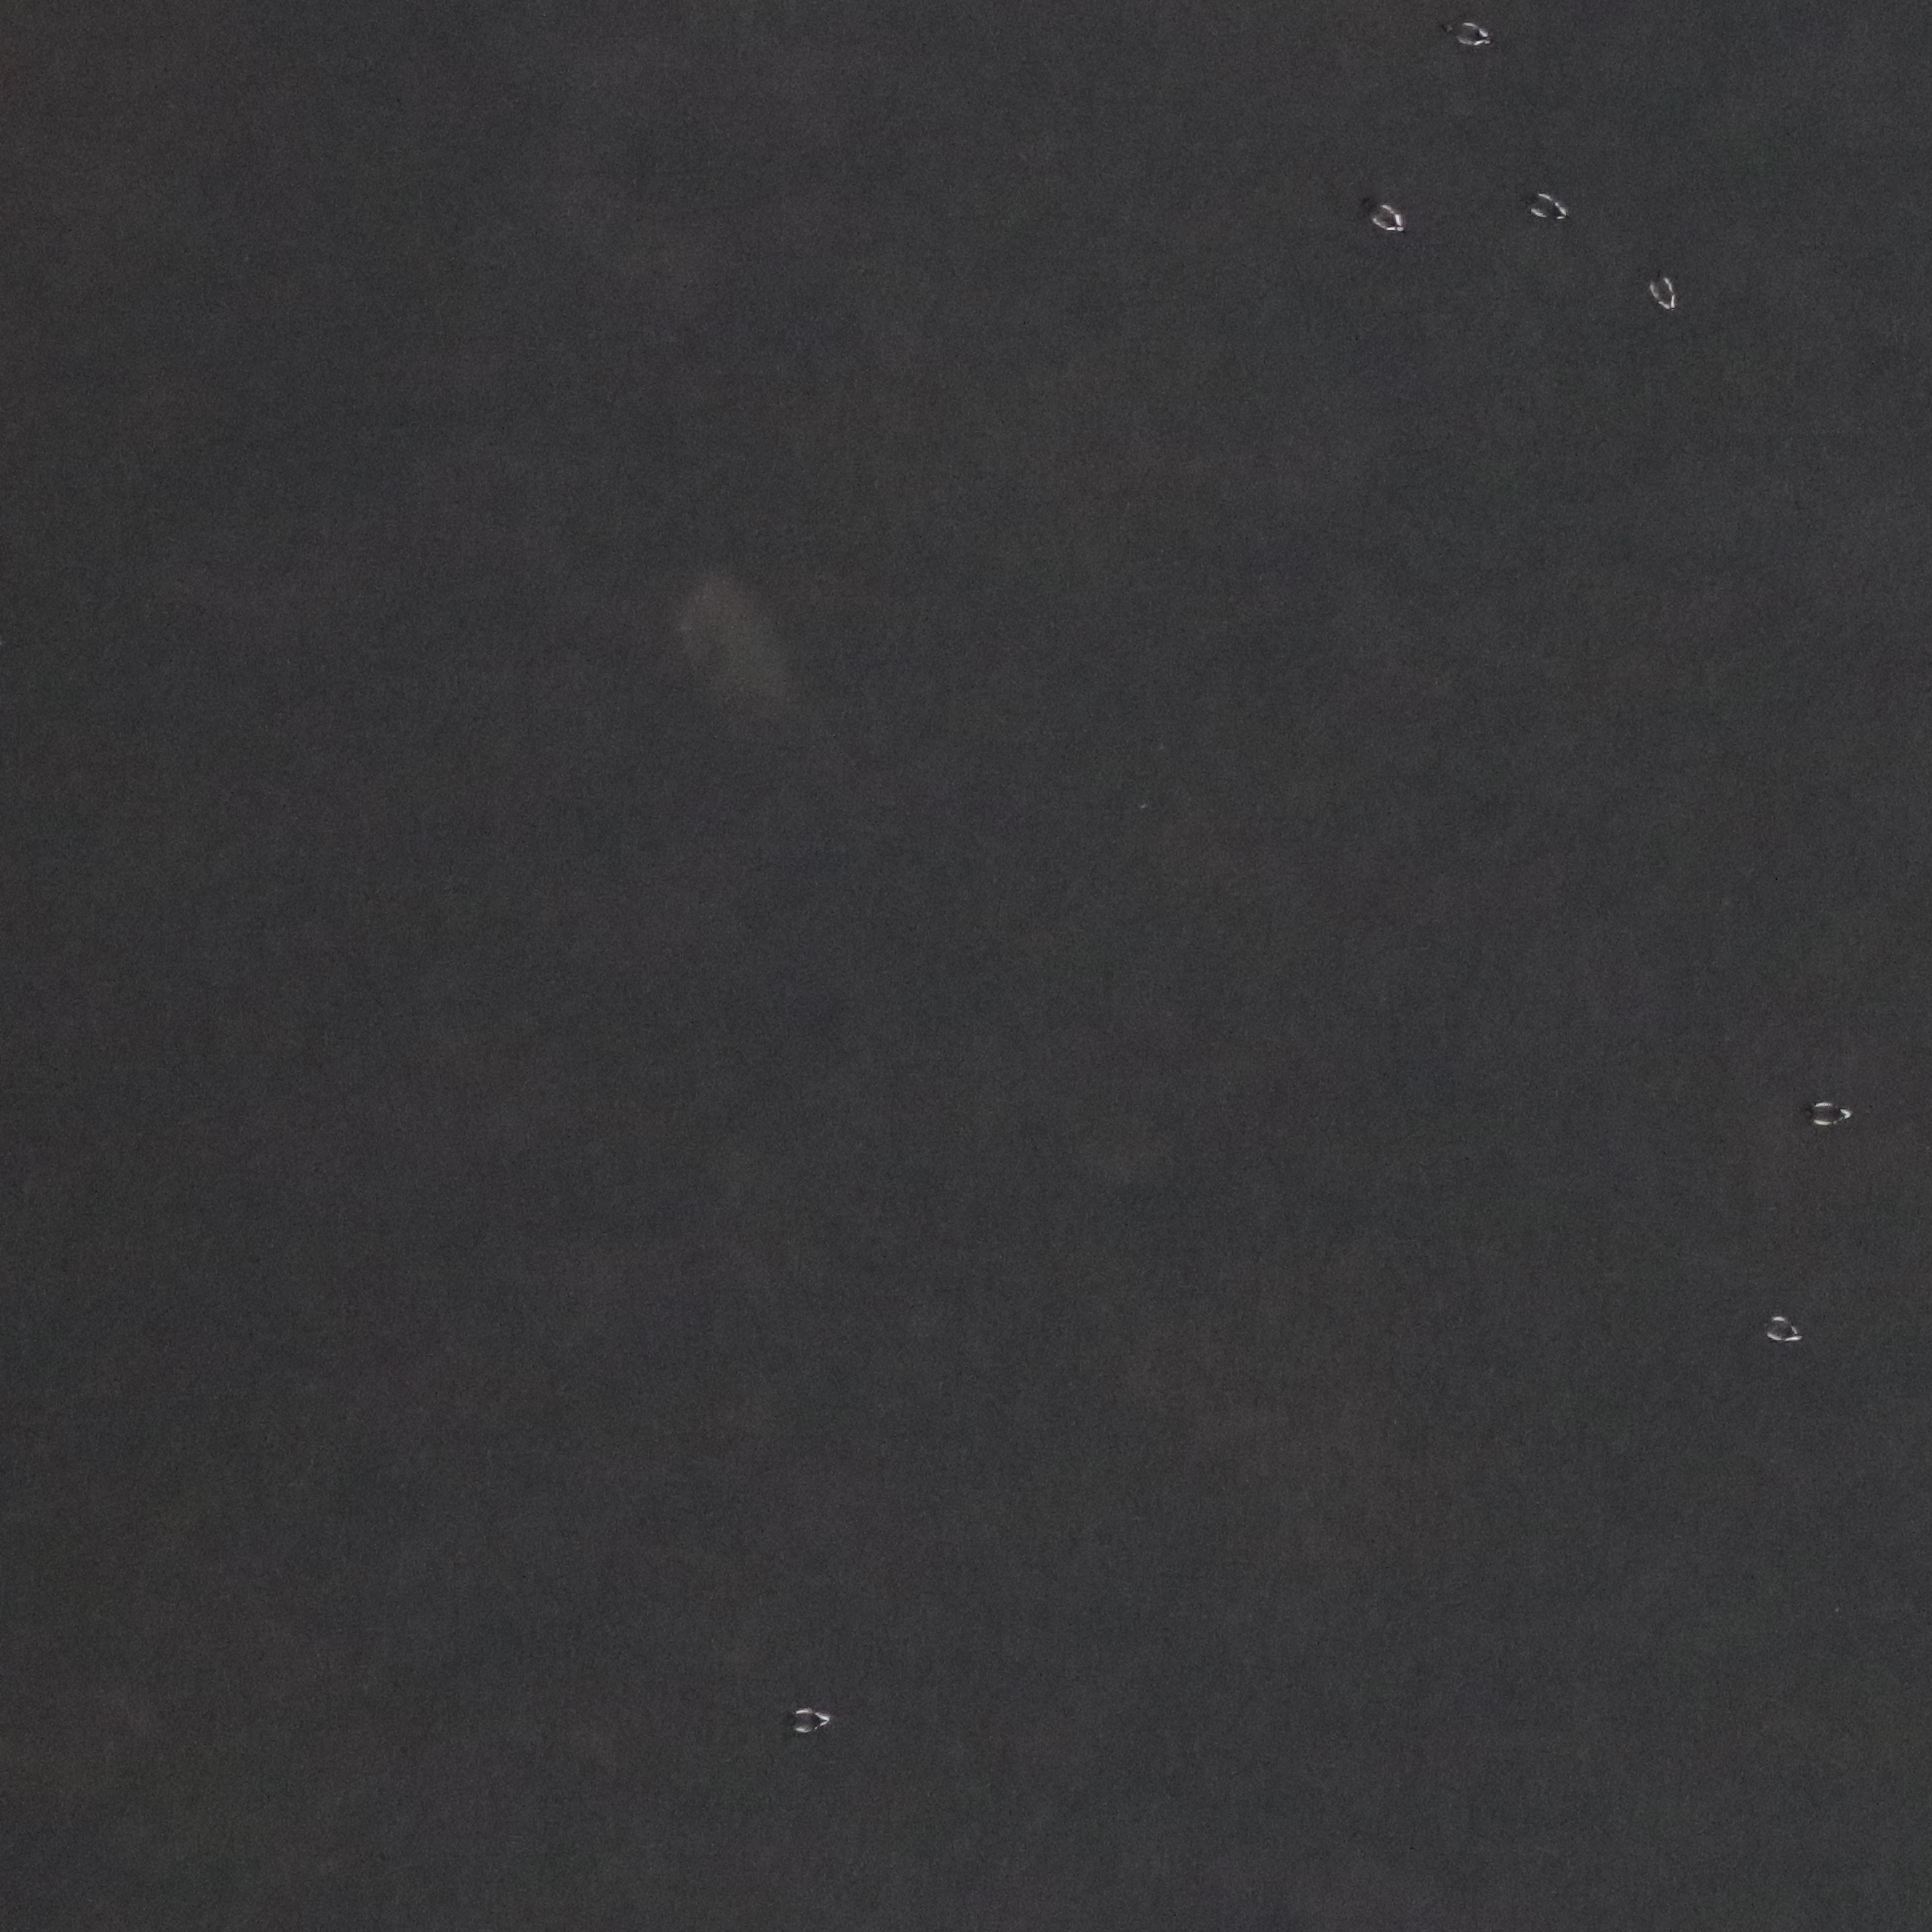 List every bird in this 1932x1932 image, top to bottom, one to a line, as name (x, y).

brant (1468, 33)
brant (1546, 206)
brant (1385, 217)
brant (1663, 291)
brant (1827, 1115)
brant (1781, 1329)
brant (808, 1722)